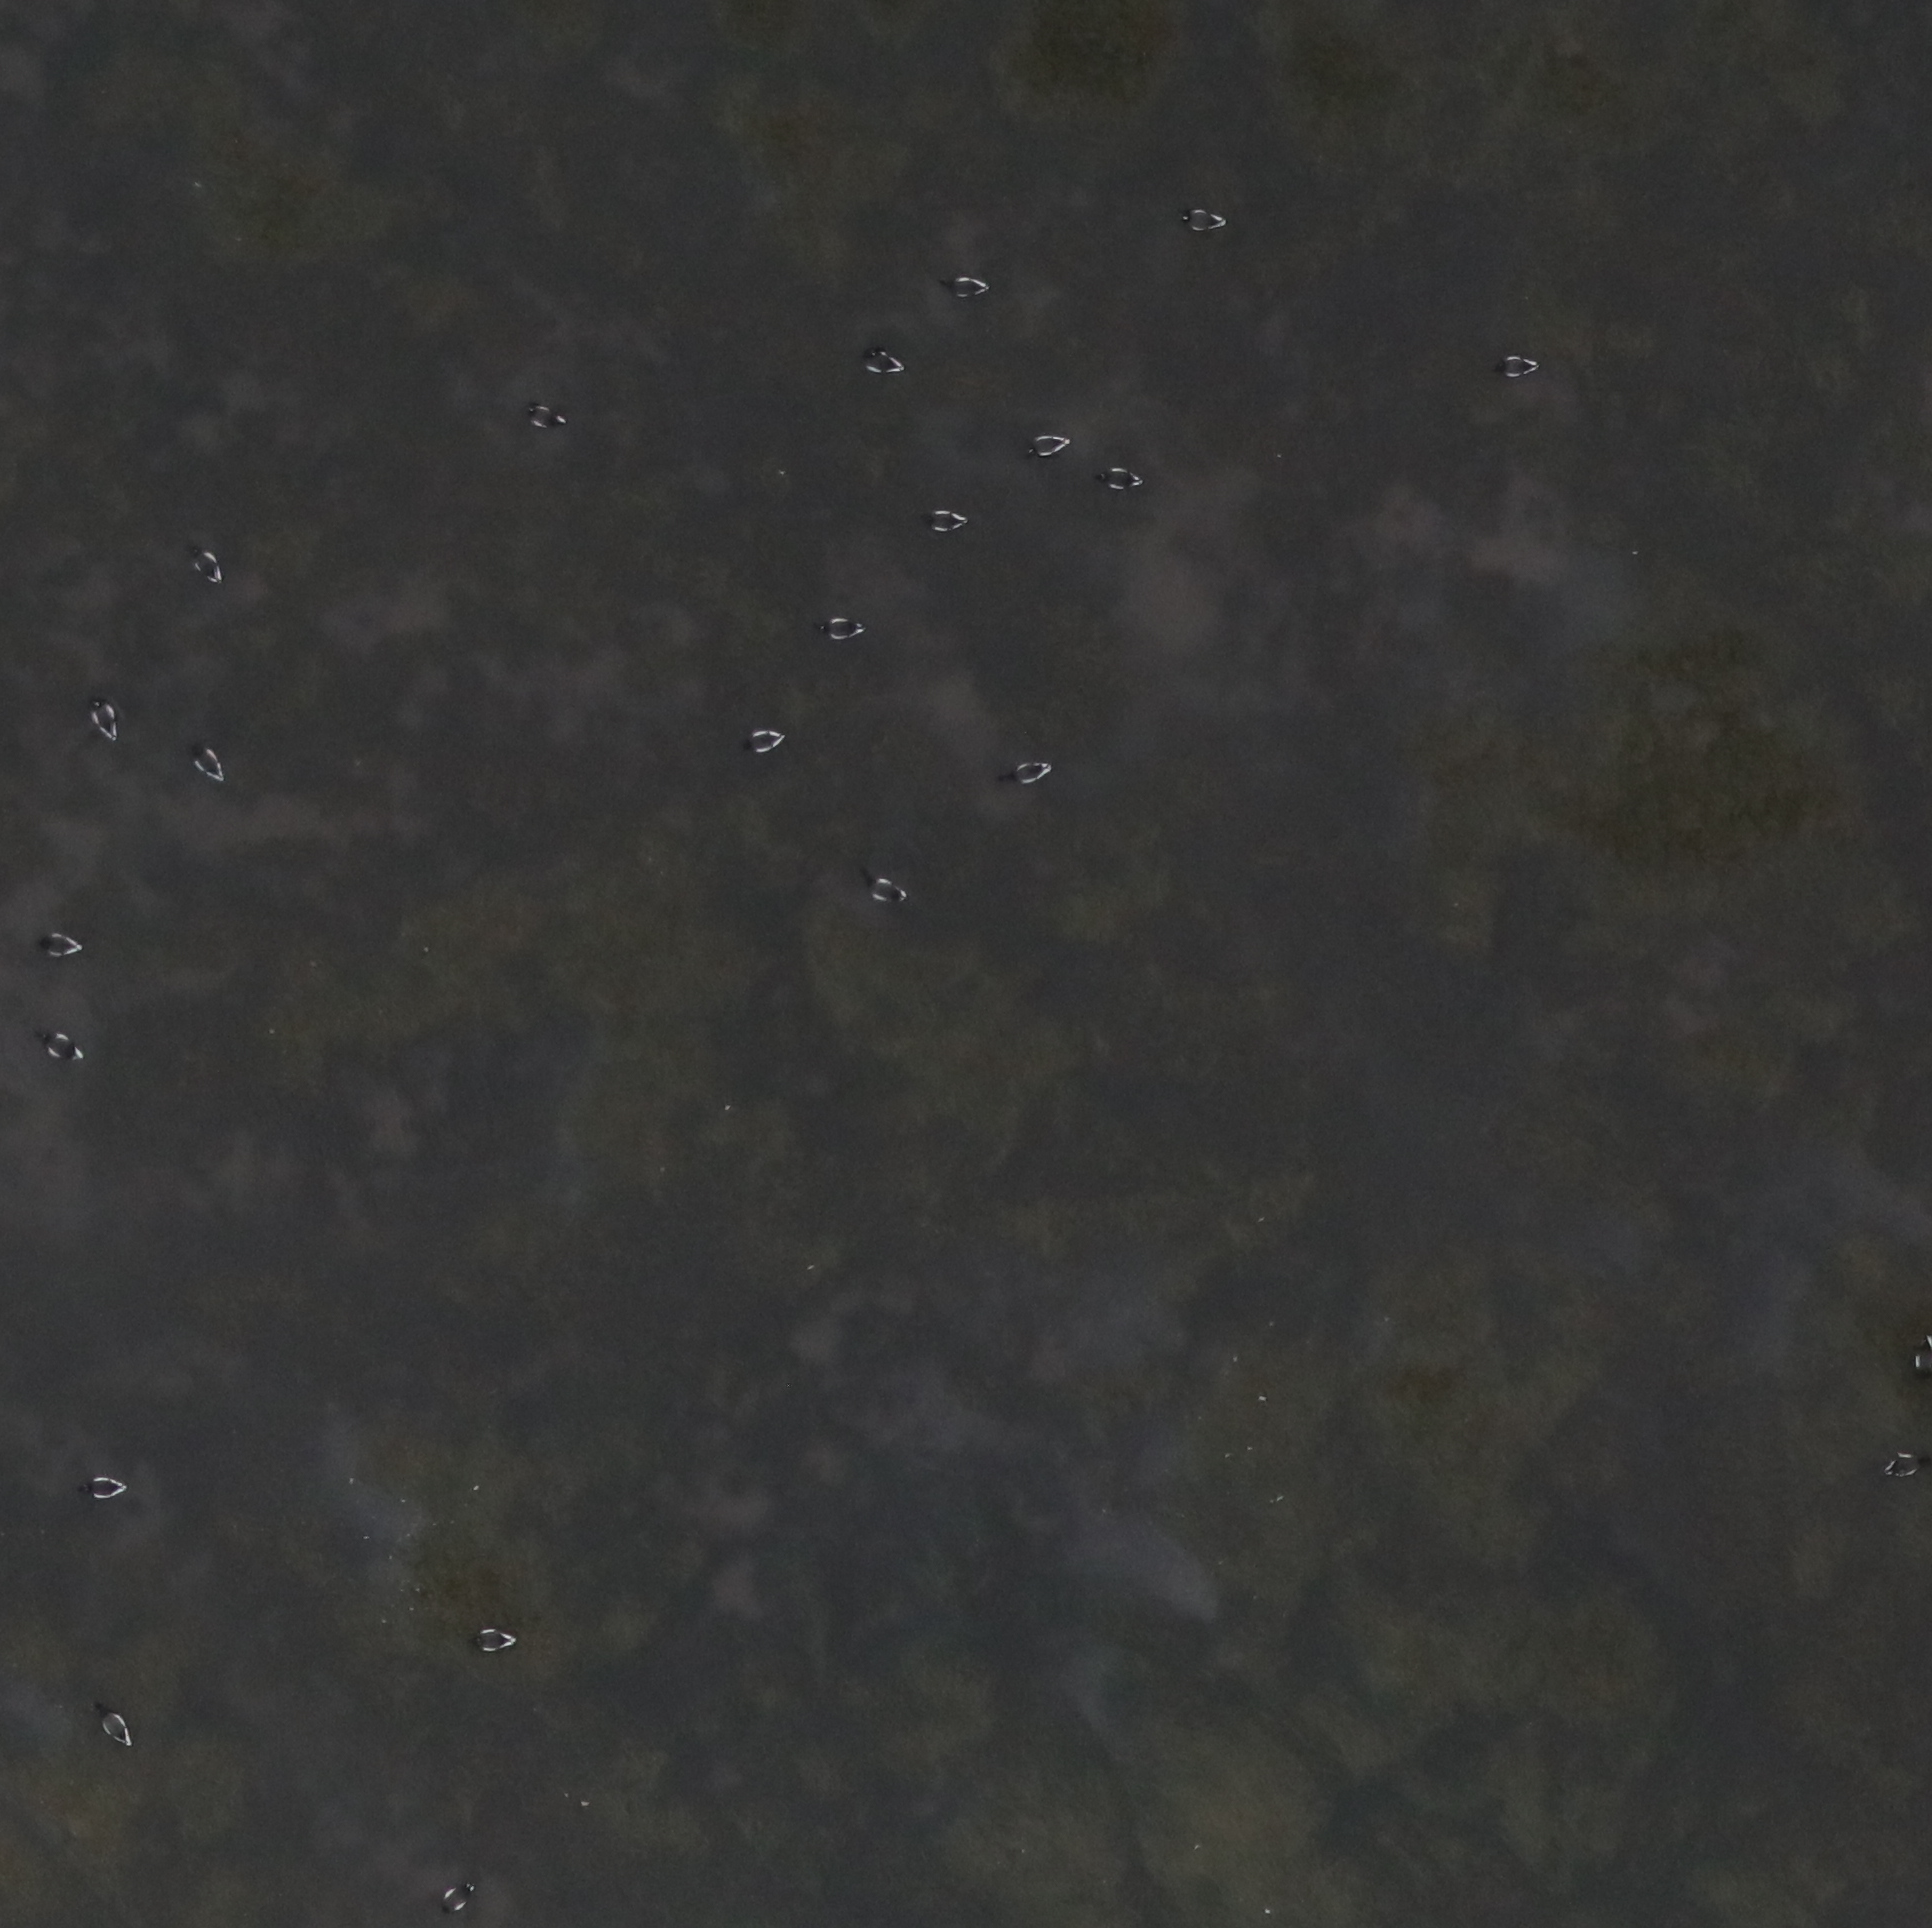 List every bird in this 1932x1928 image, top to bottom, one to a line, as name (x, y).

brant (1201, 220)
brant (964, 285)
brant (880, 359)
brant (1516, 366)
brant (545, 416)
brant (1047, 445)
brant (1120, 480)
brant (941, 520)
brant (207, 563)
brant (841, 629)
brant (106, 717)
brant (762, 740)
brant (206, 761)
brant (1030, 768)
brant (887, 890)
brant (58, 944)
brant (64, 1046)
brant (1928, 1357)
brant (1905, 1466)
brant (105, 1486)
brant (493, 1640)
brant (115, 1725)
brant (457, 1901)